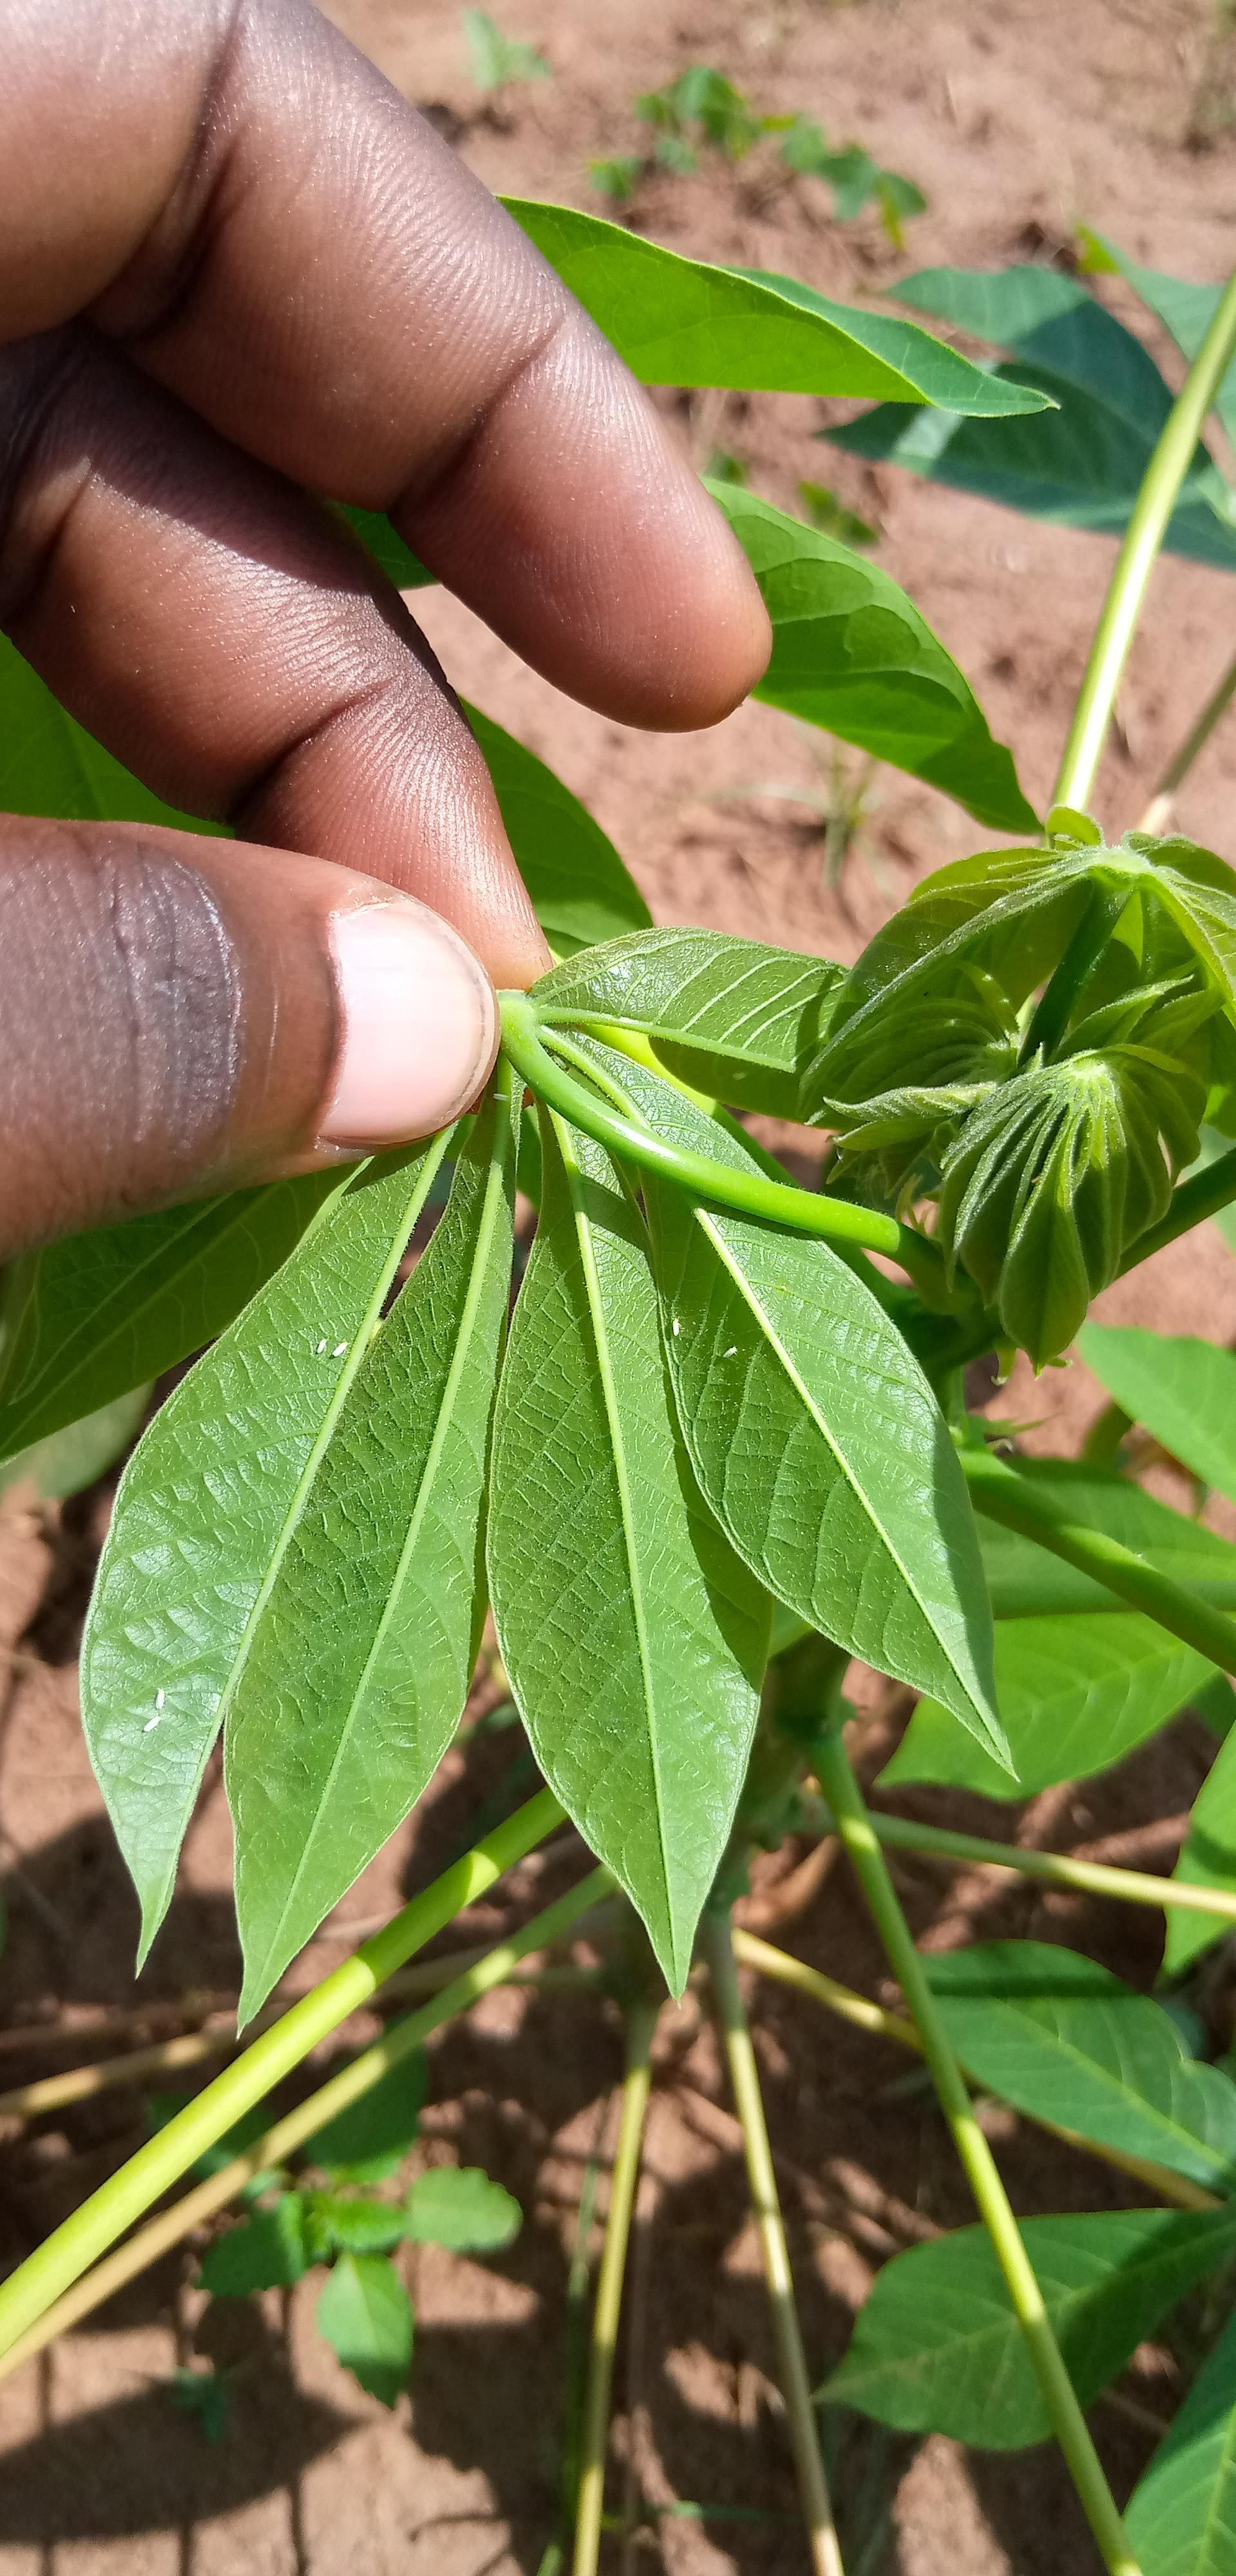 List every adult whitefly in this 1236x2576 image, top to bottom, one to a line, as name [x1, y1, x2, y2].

whitefly [660, 1308, 693, 1349]
whitefly [301, 1329, 332, 1374]
whitefly [720, 1331, 743, 1372]
whitefly [328, 1334, 360, 1372]
whitefly [144, 1676, 185, 1710]
whitefly [135, 1712, 164, 1750]